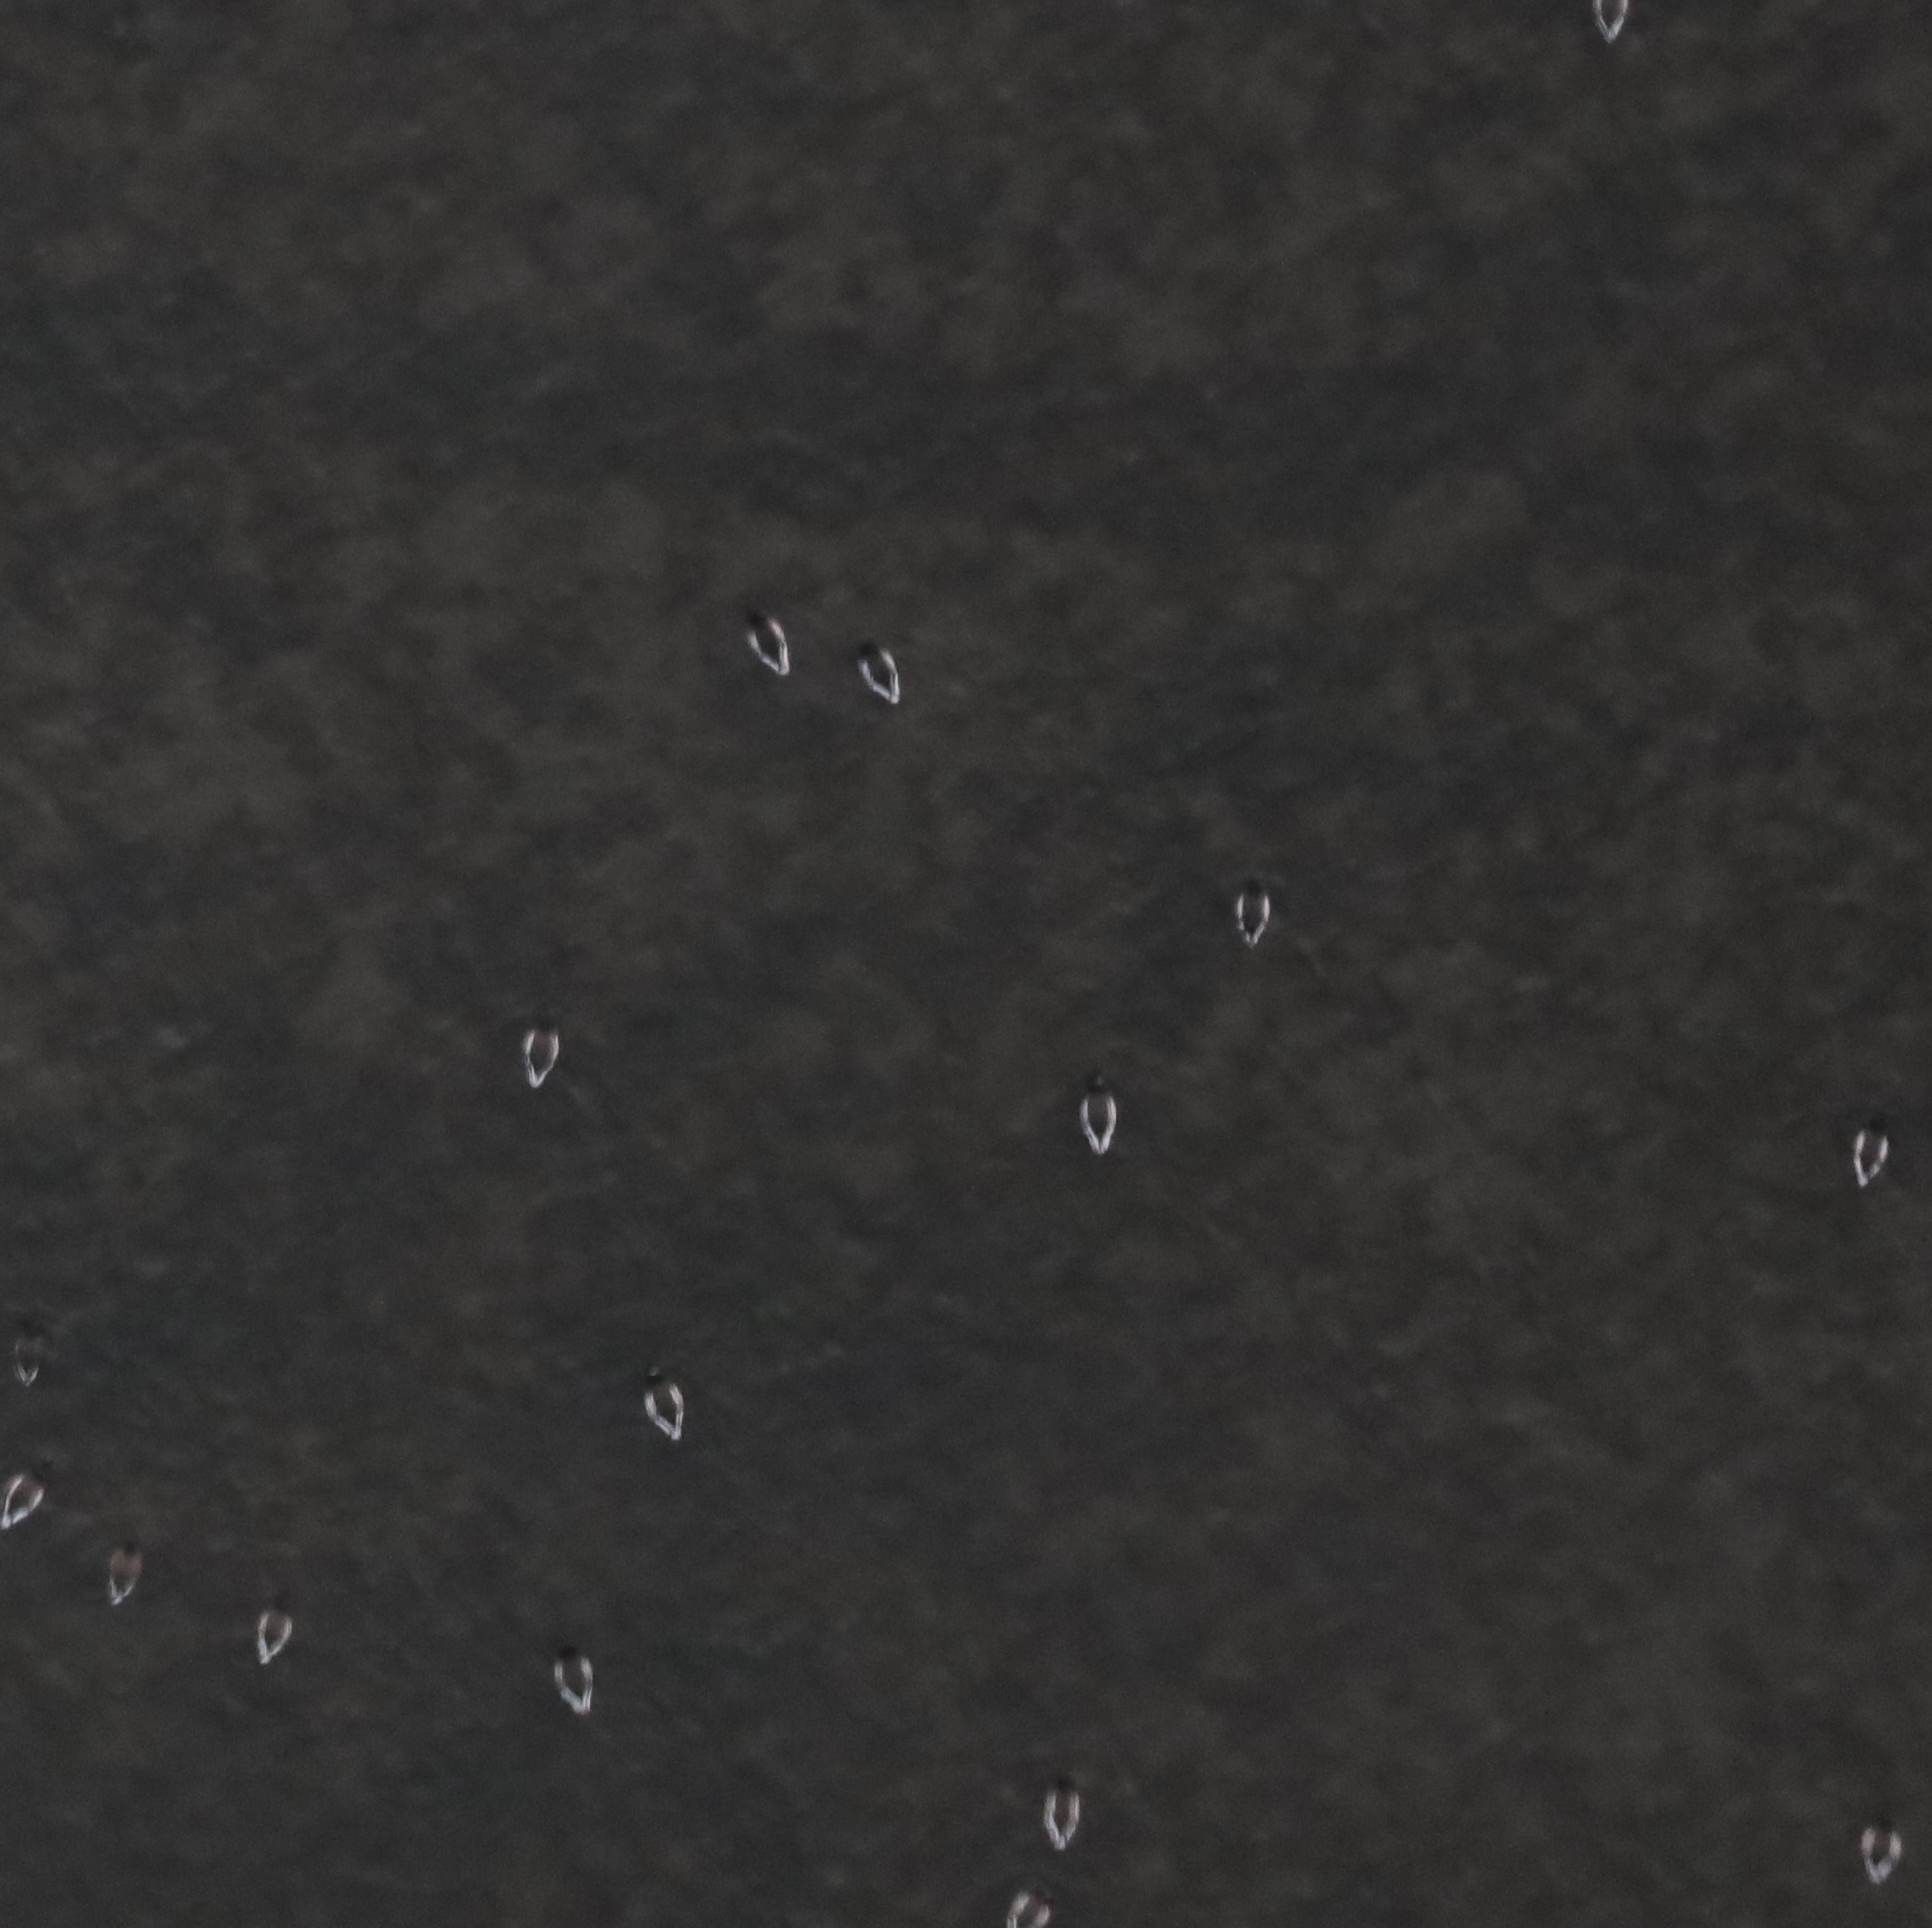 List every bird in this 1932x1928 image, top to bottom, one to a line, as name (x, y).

brant (1611, 6)
brant (767, 642)
brant (880, 670)
brant (1254, 912)
brant (542, 1053)
brant (1099, 1116)
brant (1872, 1152)
brant (29, 1356)
brant (663, 1404)
brant (25, 1496)
brant (124, 1572)
brant (276, 1631)
brant (573, 1675)
brant (1065, 1809)
brant (1882, 1847)
brant (1025, 1912)